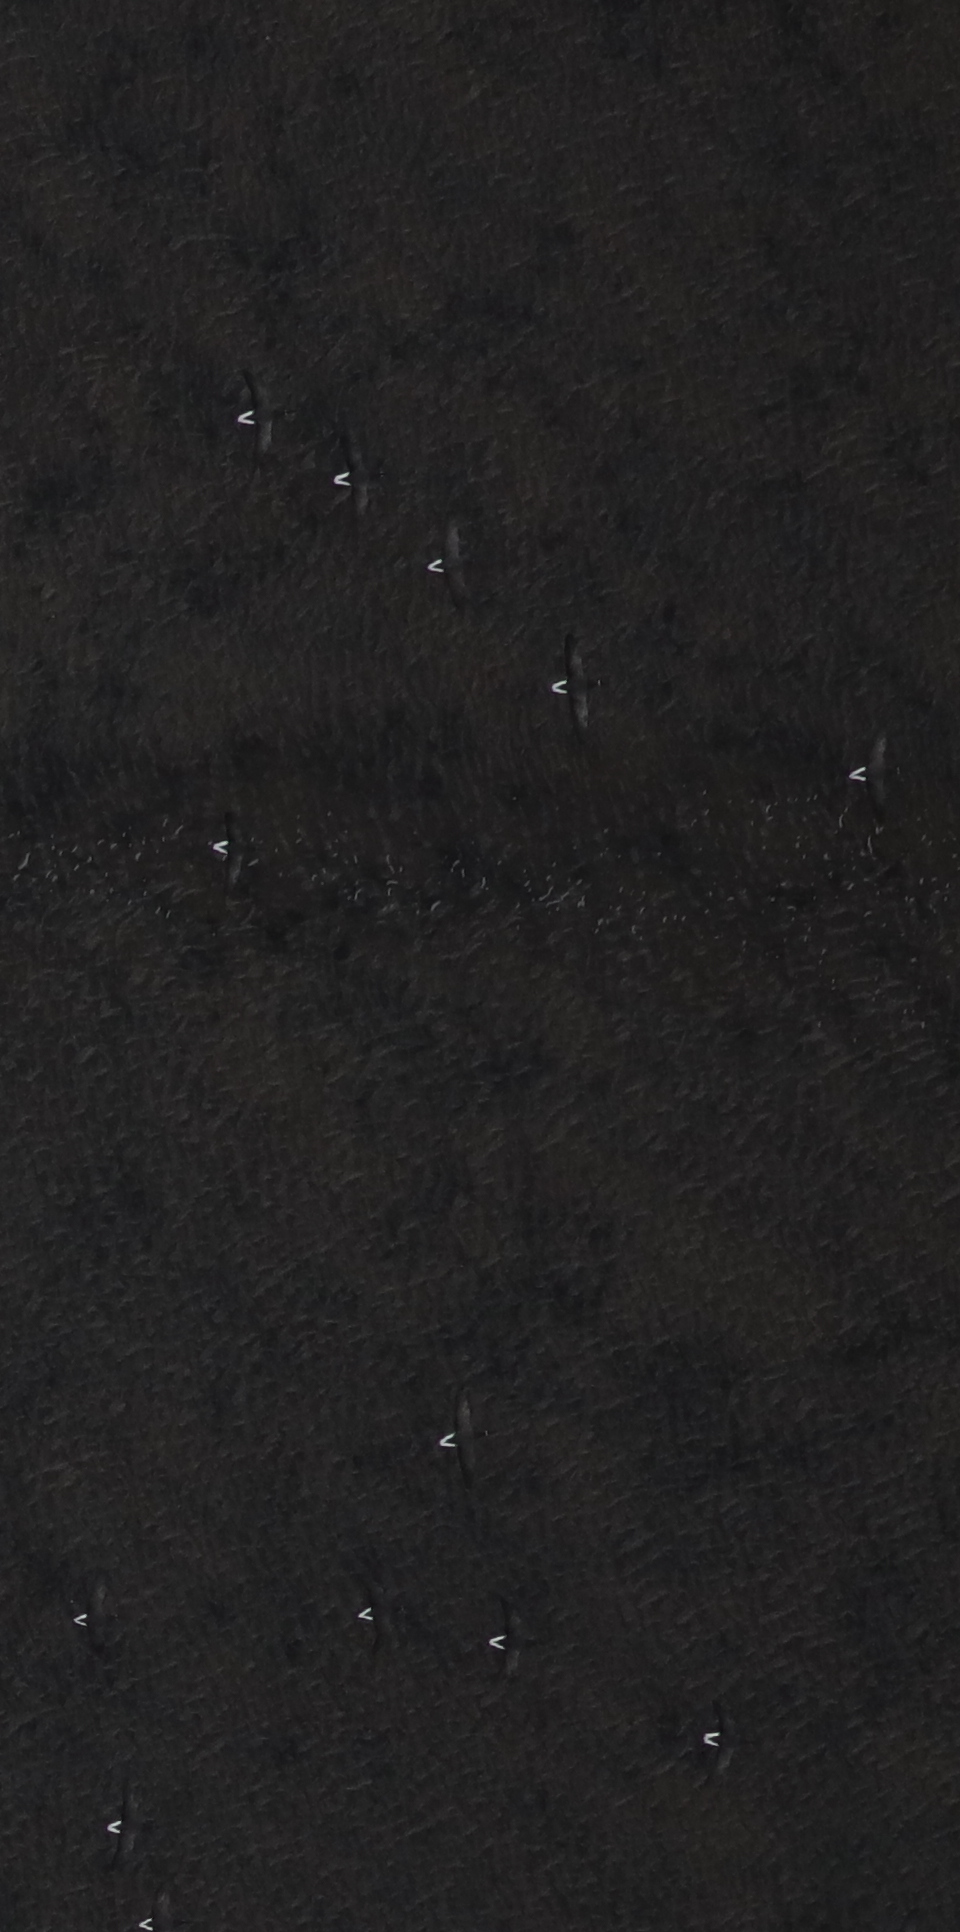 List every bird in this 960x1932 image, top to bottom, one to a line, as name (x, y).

brant (262, 412)
brant (346, 478)
brant (451, 563)
brant (572, 687)
brant (876, 773)
brant (233, 844)
brant (465, 1432)
brant (381, 1612)
brant (94, 1616)
brant (503, 1642)
brant (713, 1738)
brant (124, 1827)
brant (158, 1924)